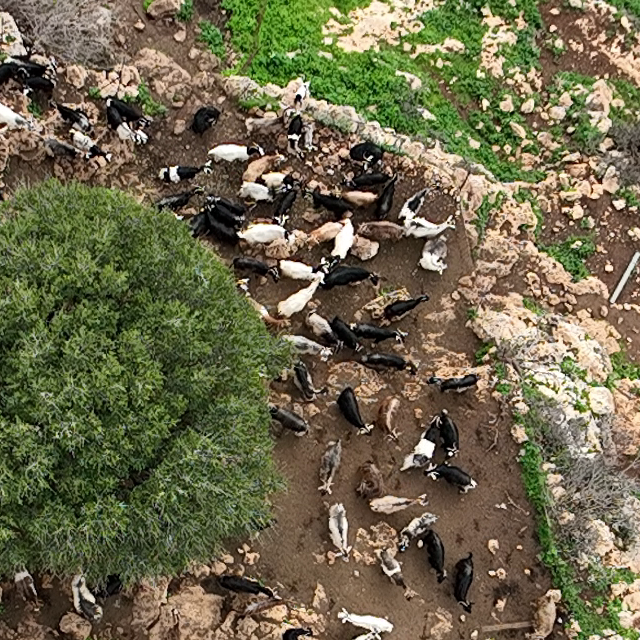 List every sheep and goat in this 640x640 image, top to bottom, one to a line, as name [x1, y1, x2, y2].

goat [4, 55, 57, 77]
goat [0, 64, 29, 93]
goat [17, 67, 53, 96]
goat [295, 81, 310, 106]
goat [0, 96, 36, 134]
goat [107, 97, 150, 128]
goat [57, 102, 90, 130]
goat [106, 106, 141, 146]
goat [190, 107, 219, 138]
goat [242, 109, 295, 135]
goat [286, 113, 305, 161]
goat [303, 122, 318, 152]
goat [70, 129, 111, 162]
goat [41, 135, 91, 161]
goat [349, 141, 383, 170]
goat [207, 143, 265, 163]
goat [242, 154, 285, 182]
goat [159, 160, 213, 184]
goat [341, 171, 391, 188]
goat [259, 172, 296, 194]
goat [373, 173, 399, 219]
goat [237, 182, 274, 202]
goat [152, 185, 206, 218]
goat [334, 186, 379, 205]
goat [398, 187, 434, 220]
goat [312, 188, 355, 212]
goat [275, 189, 298, 225]
goat [216, 194, 257, 213]
goat [208, 196, 237, 226]
goat [184, 207, 209, 235]
goat [206, 212, 234, 242]
goat [238, 216, 289, 243]
goat [404, 216, 455, 239]
goat [332, 217, 354, 258]
goat [308, 222, 342, 249]
goat [357, 222, 405, 242]
goat [265, 233, 306, 259]
goat [420, 235, 449, 273]
goat [233, 258, 279, 285]
goat [280, 258, 331, 285]
goat [323, 267, 379, 291]
goat [278, 271, 326, 317]
goat [380, 293, 429, 326]
goat [244, 298, 292, 332]
goat [306, 313, 344, 353]
goat [333, 316, 366, 353]
goat [350, 322, 408, 346]
goat [277, 335, 332, 361]
goat [362, 352, 418, 376]
goat [292, 360, 331, 396]
goat [427, 373, 480, 394]
goat [273, 376, 306, 401]
goat [338, 385, 373, 436]
goat [378, 392, 404, 444]
goat [266, 401, 310, 437]
goat [441, 409, 460, 462]
goat [400, 413, 441, 471]
goat [318, 439, 342, 496]
goat [356, 462, 386, 498]
goat [425, 462, 478, 494]
goat [372, 493, 429, 515]
goat [326, 503, 352, 562]
goat [399, 513, 438, 551]
goat [424, 528, 447, 583]
goat [374, 547, 414, 601]
goat [453, 551, 475, 614]
goat [14, 561, 42, 613]
goat [71, 571, 103, 623]
goat [220, 574, 282, 600]
goat [530, 595, 555, 639]
goat [240, 598, 284, 615]
goat [337, 608, 395, 633]
goat [168, 610, 186, 639]
goat [286, 623, 318, 639]
goat [333, 626, 382, 639]